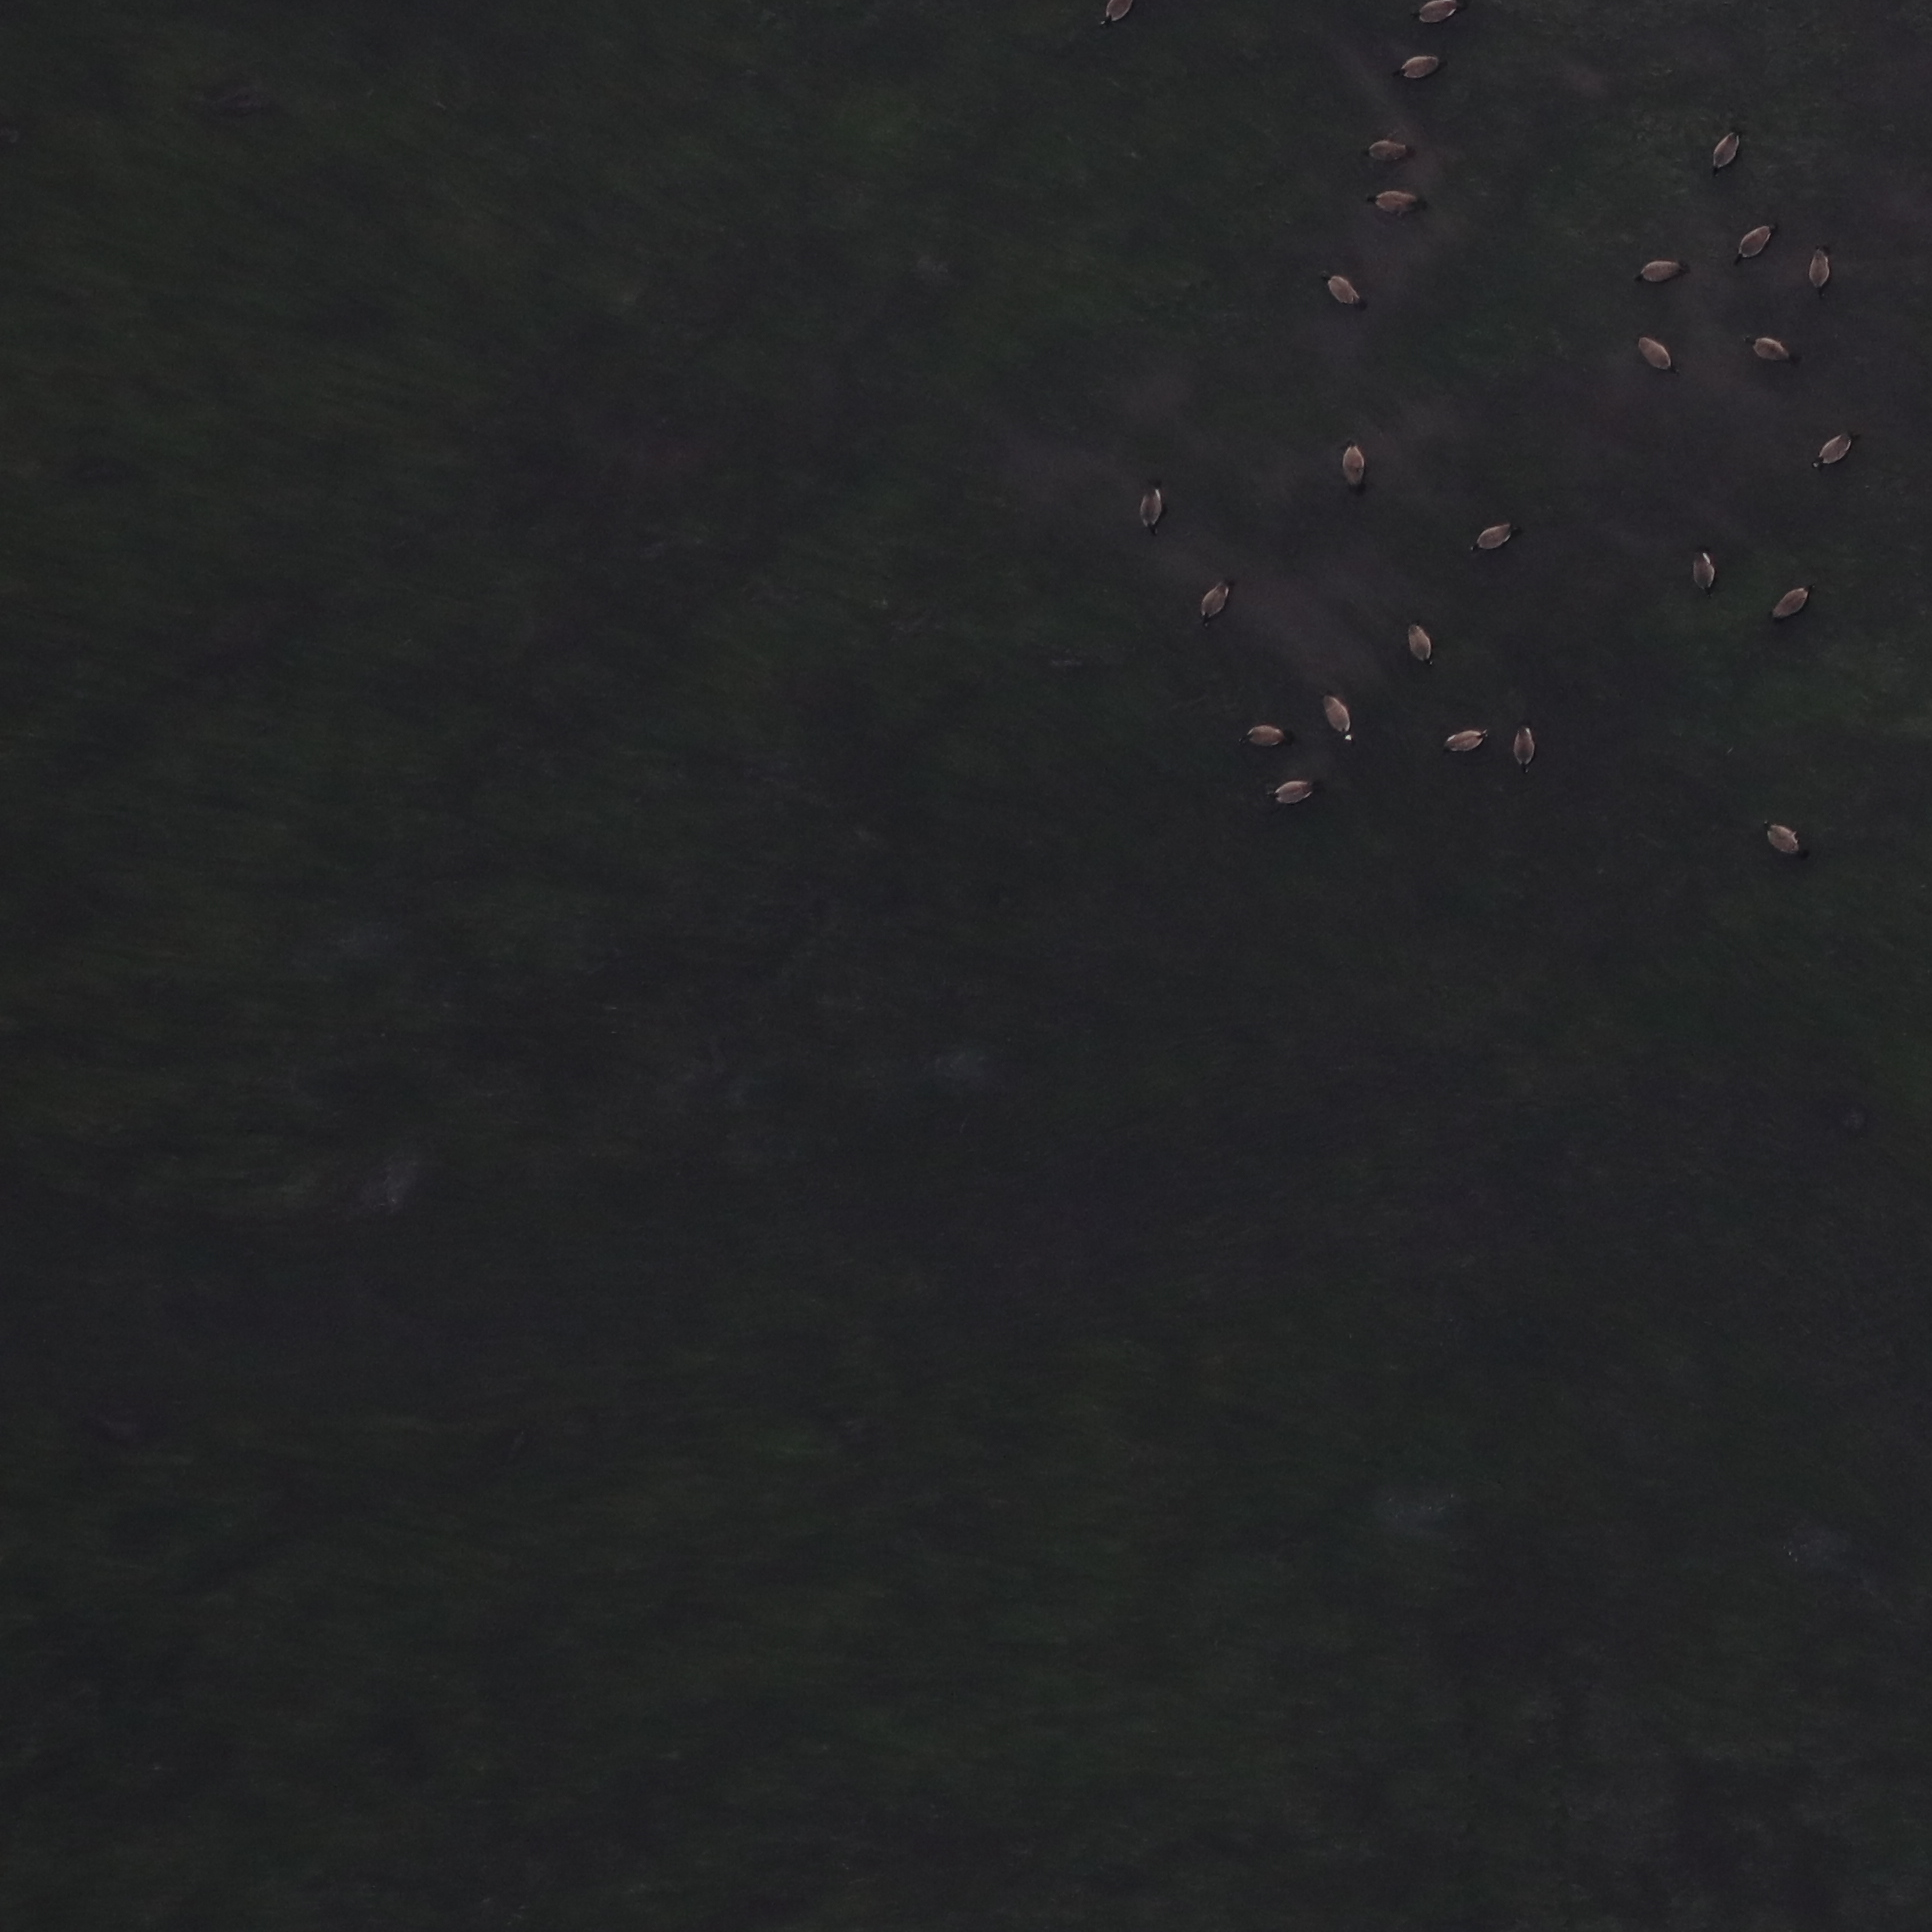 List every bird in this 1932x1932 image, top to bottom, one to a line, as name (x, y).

Canada goose (1118, 5)
Canada goose (1436, 8)
Canada goose (1418, 67)
Canada goose (1726, 149)
Canada goose (1386, 151)
Canada goose (1394, 202)
Canada goose (1752, 242)
Canada goose (1818, 269)
Canada goose (1660, 270)
Canada goose (1344, 291)
Canada goose (1772, 350)
Canada goose (1654, 354)
Canada goose (1834, 453)
Canada goose (1351, 462)
Canada goose (1150, 508)
Canada goose (1493, 537)
Canada goose (1704, 569)
Canada goose (1214, 601)
Canada goose (1790, 604)
Canada goose (1420, 643)
Canada goose (1335, 715)
Canada goose (1263, 737)
Canada goose (1463, 740)
Canada goose (1525, 745)
Canada goose (1292, 792)
Canada goose (1782, 840)